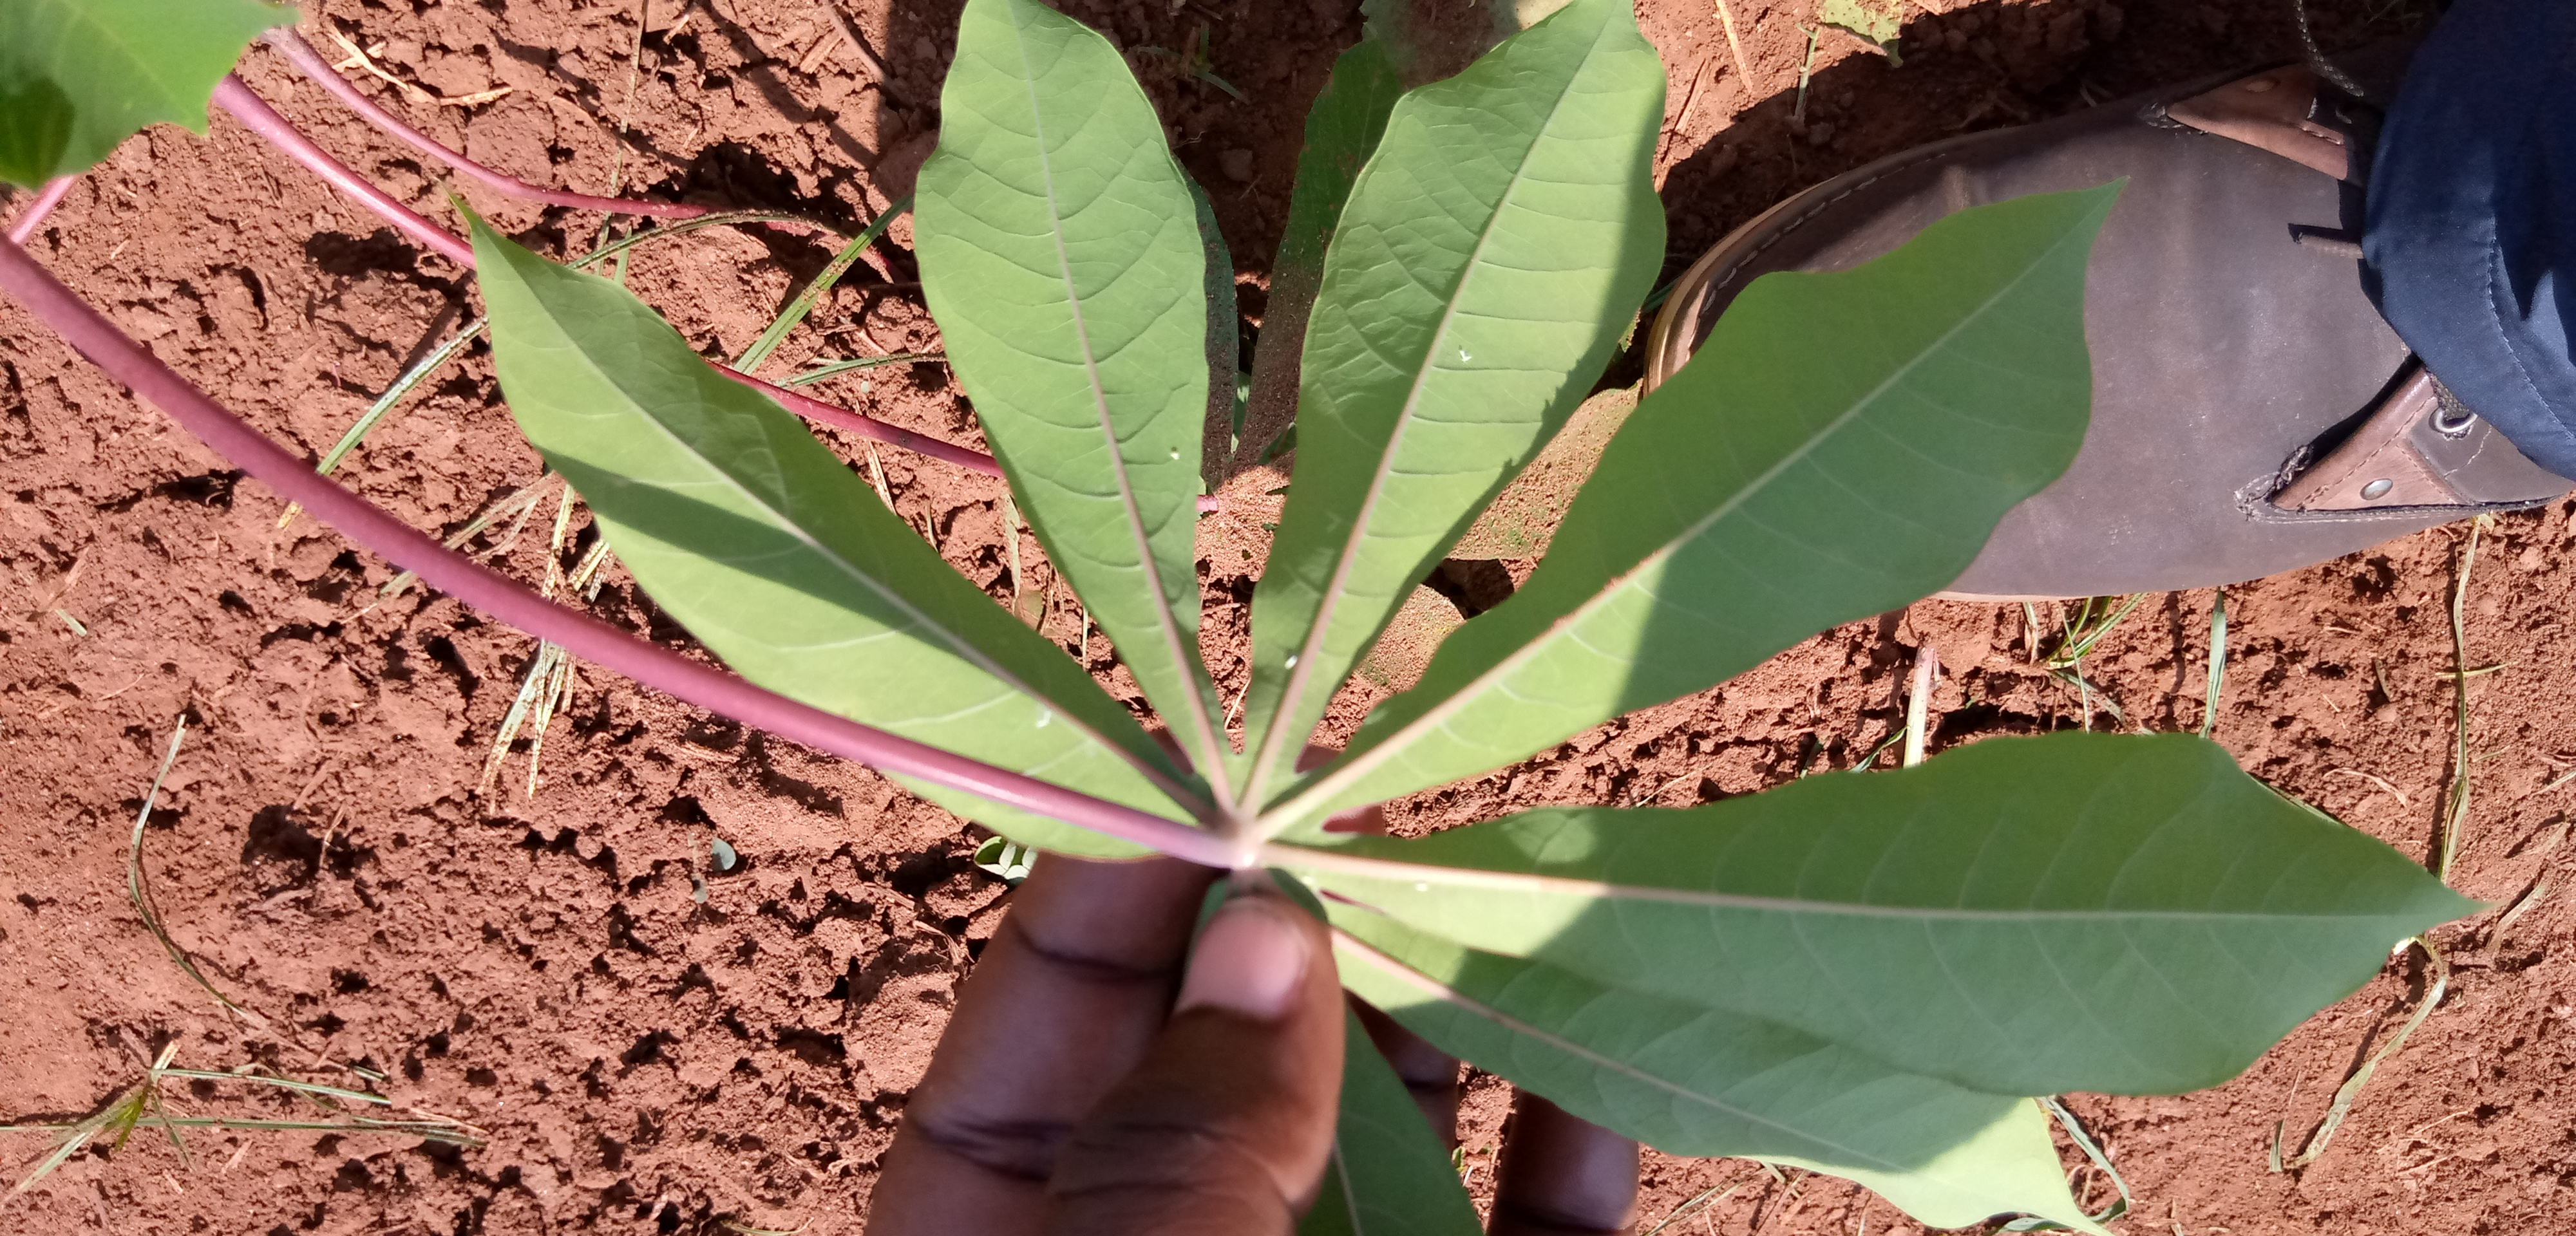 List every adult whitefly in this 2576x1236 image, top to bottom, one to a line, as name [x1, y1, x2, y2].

whitefly [1450, 345, 1475, 372]
whitefly [1166, 442, 1185, 466]
whitefly [1275, 648, 1300, 678]
whitefly [1030, 701, 1057, 735]
whitefly [1408, 878, 1432, 903]